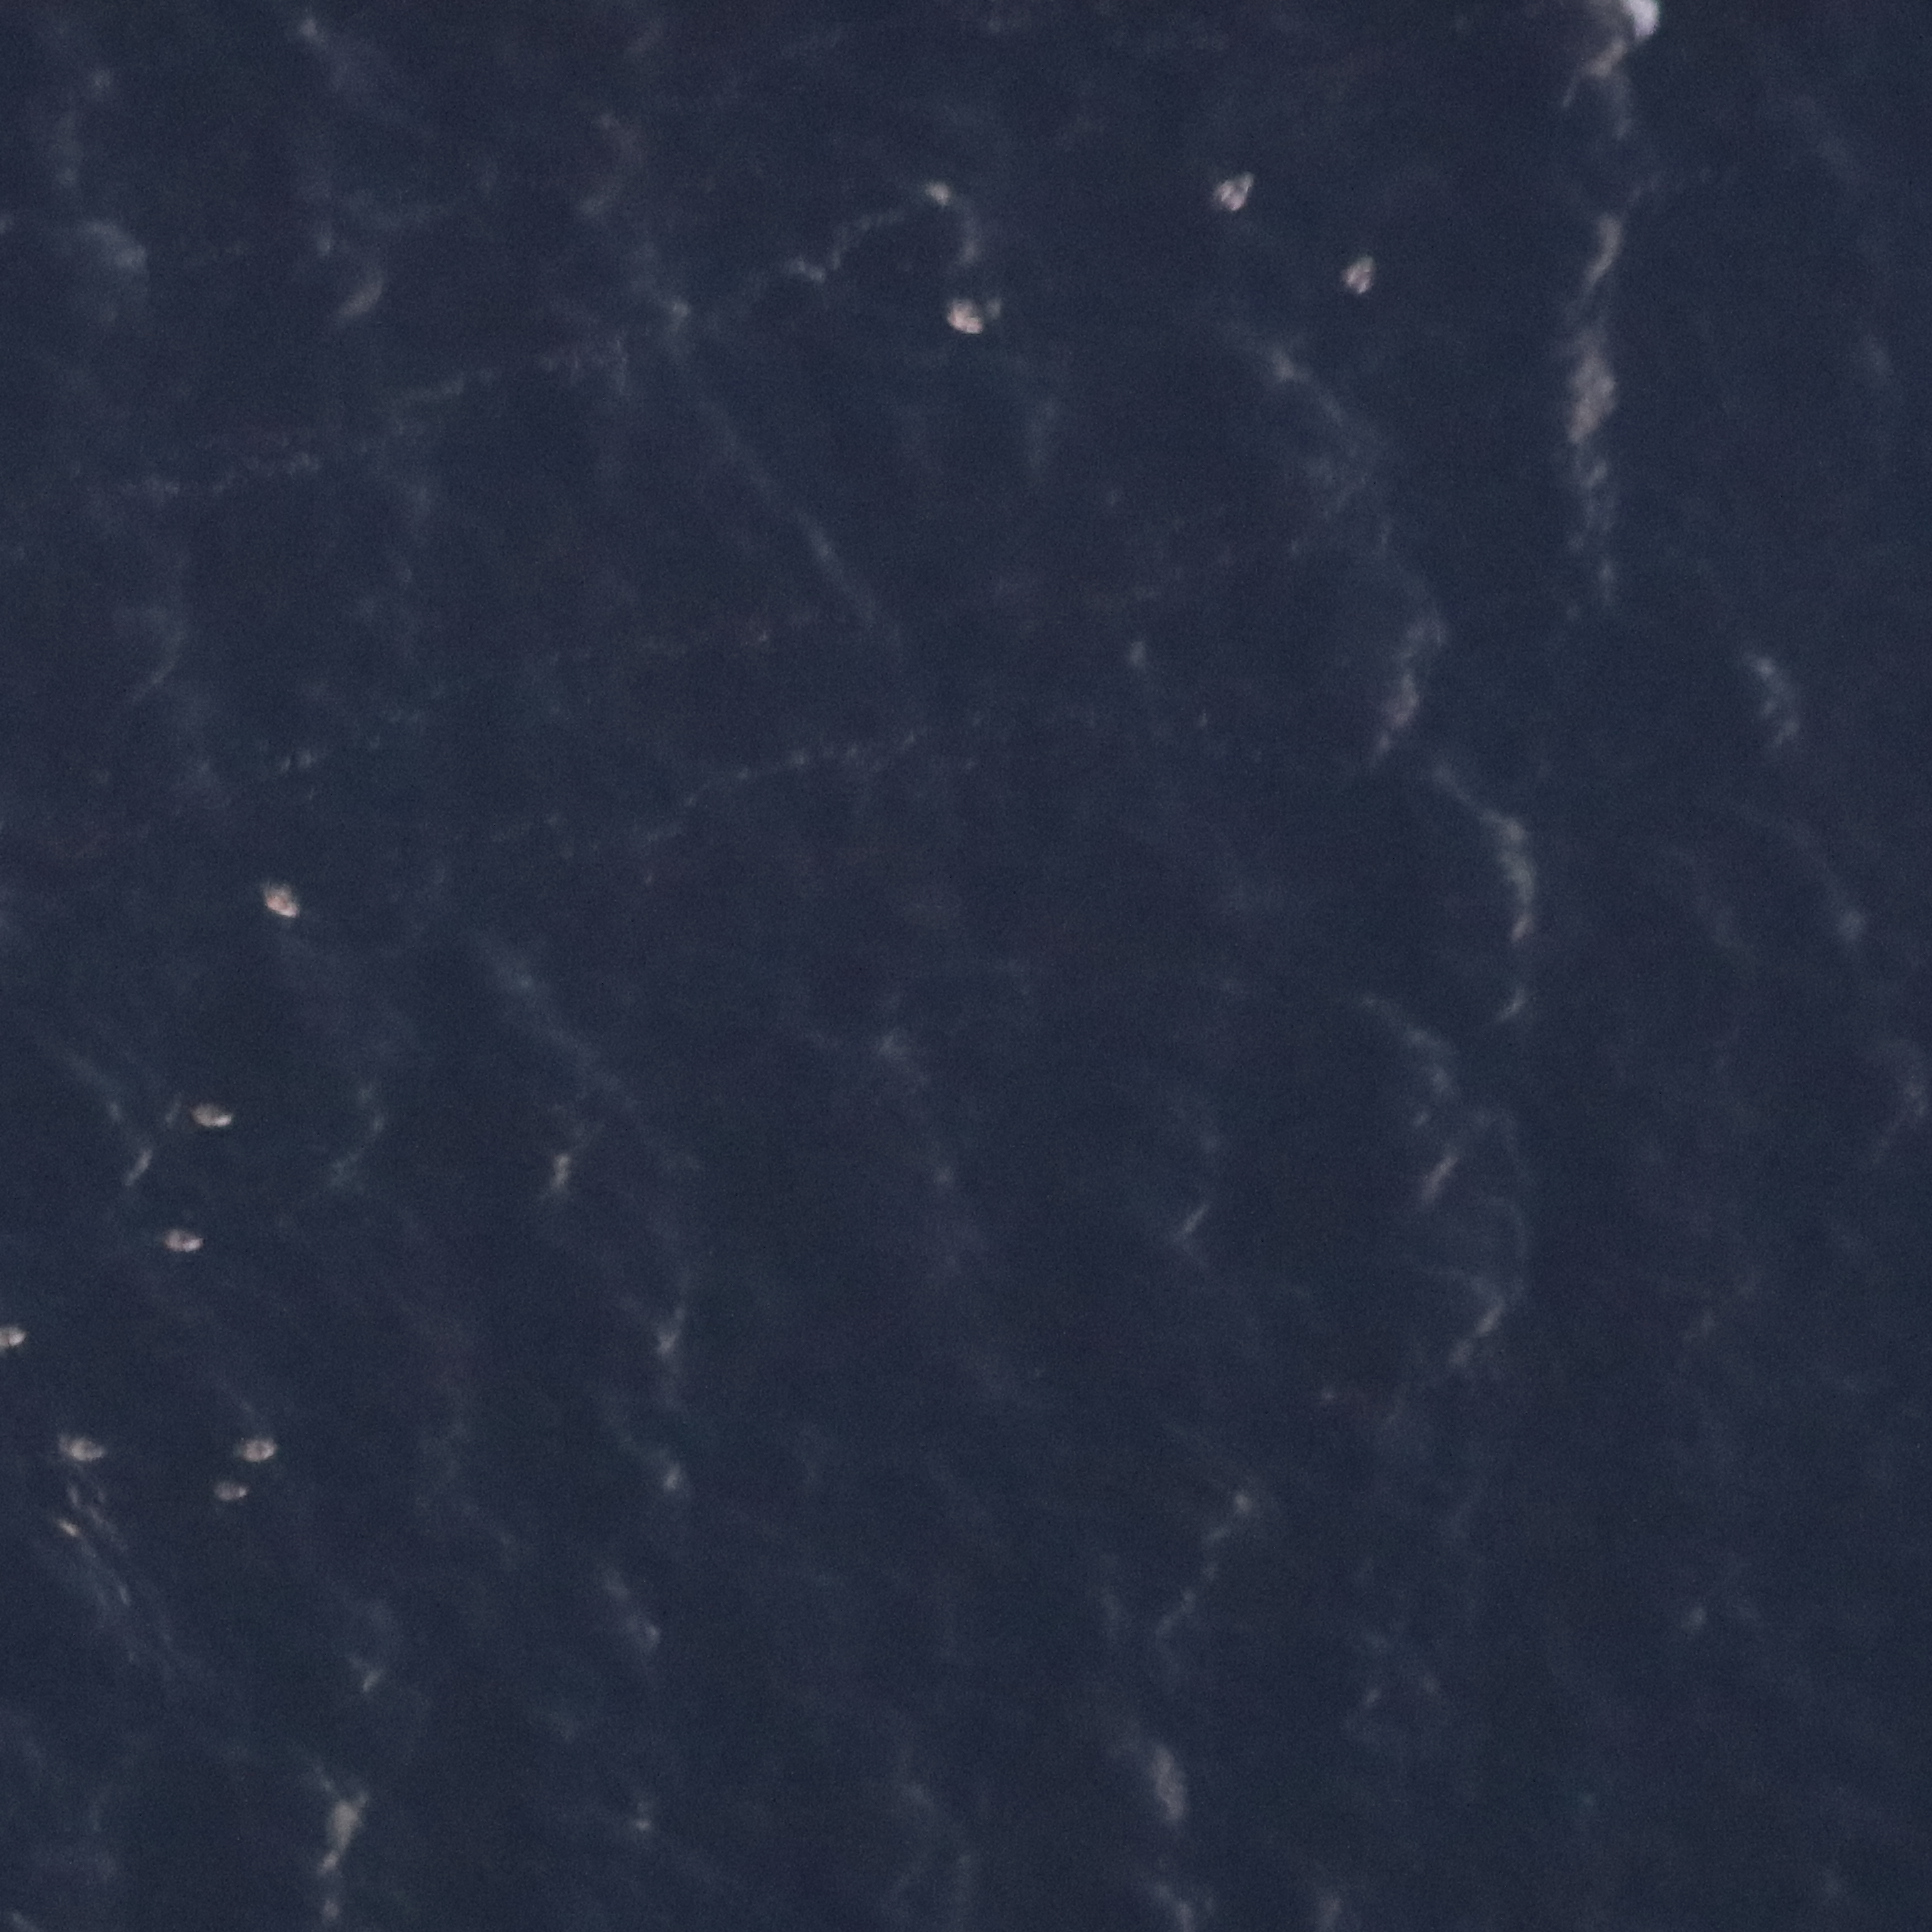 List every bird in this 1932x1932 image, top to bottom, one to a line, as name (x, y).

brant (1233, 189)
brant (1355, 279)
brant (968, 312)
brant (284, 904)
brant (208, 1105)
brant (176, 1232)
brant (1, 1338)
brant (251, 1441)
brant (74, 1450)
brant (231, 1490)